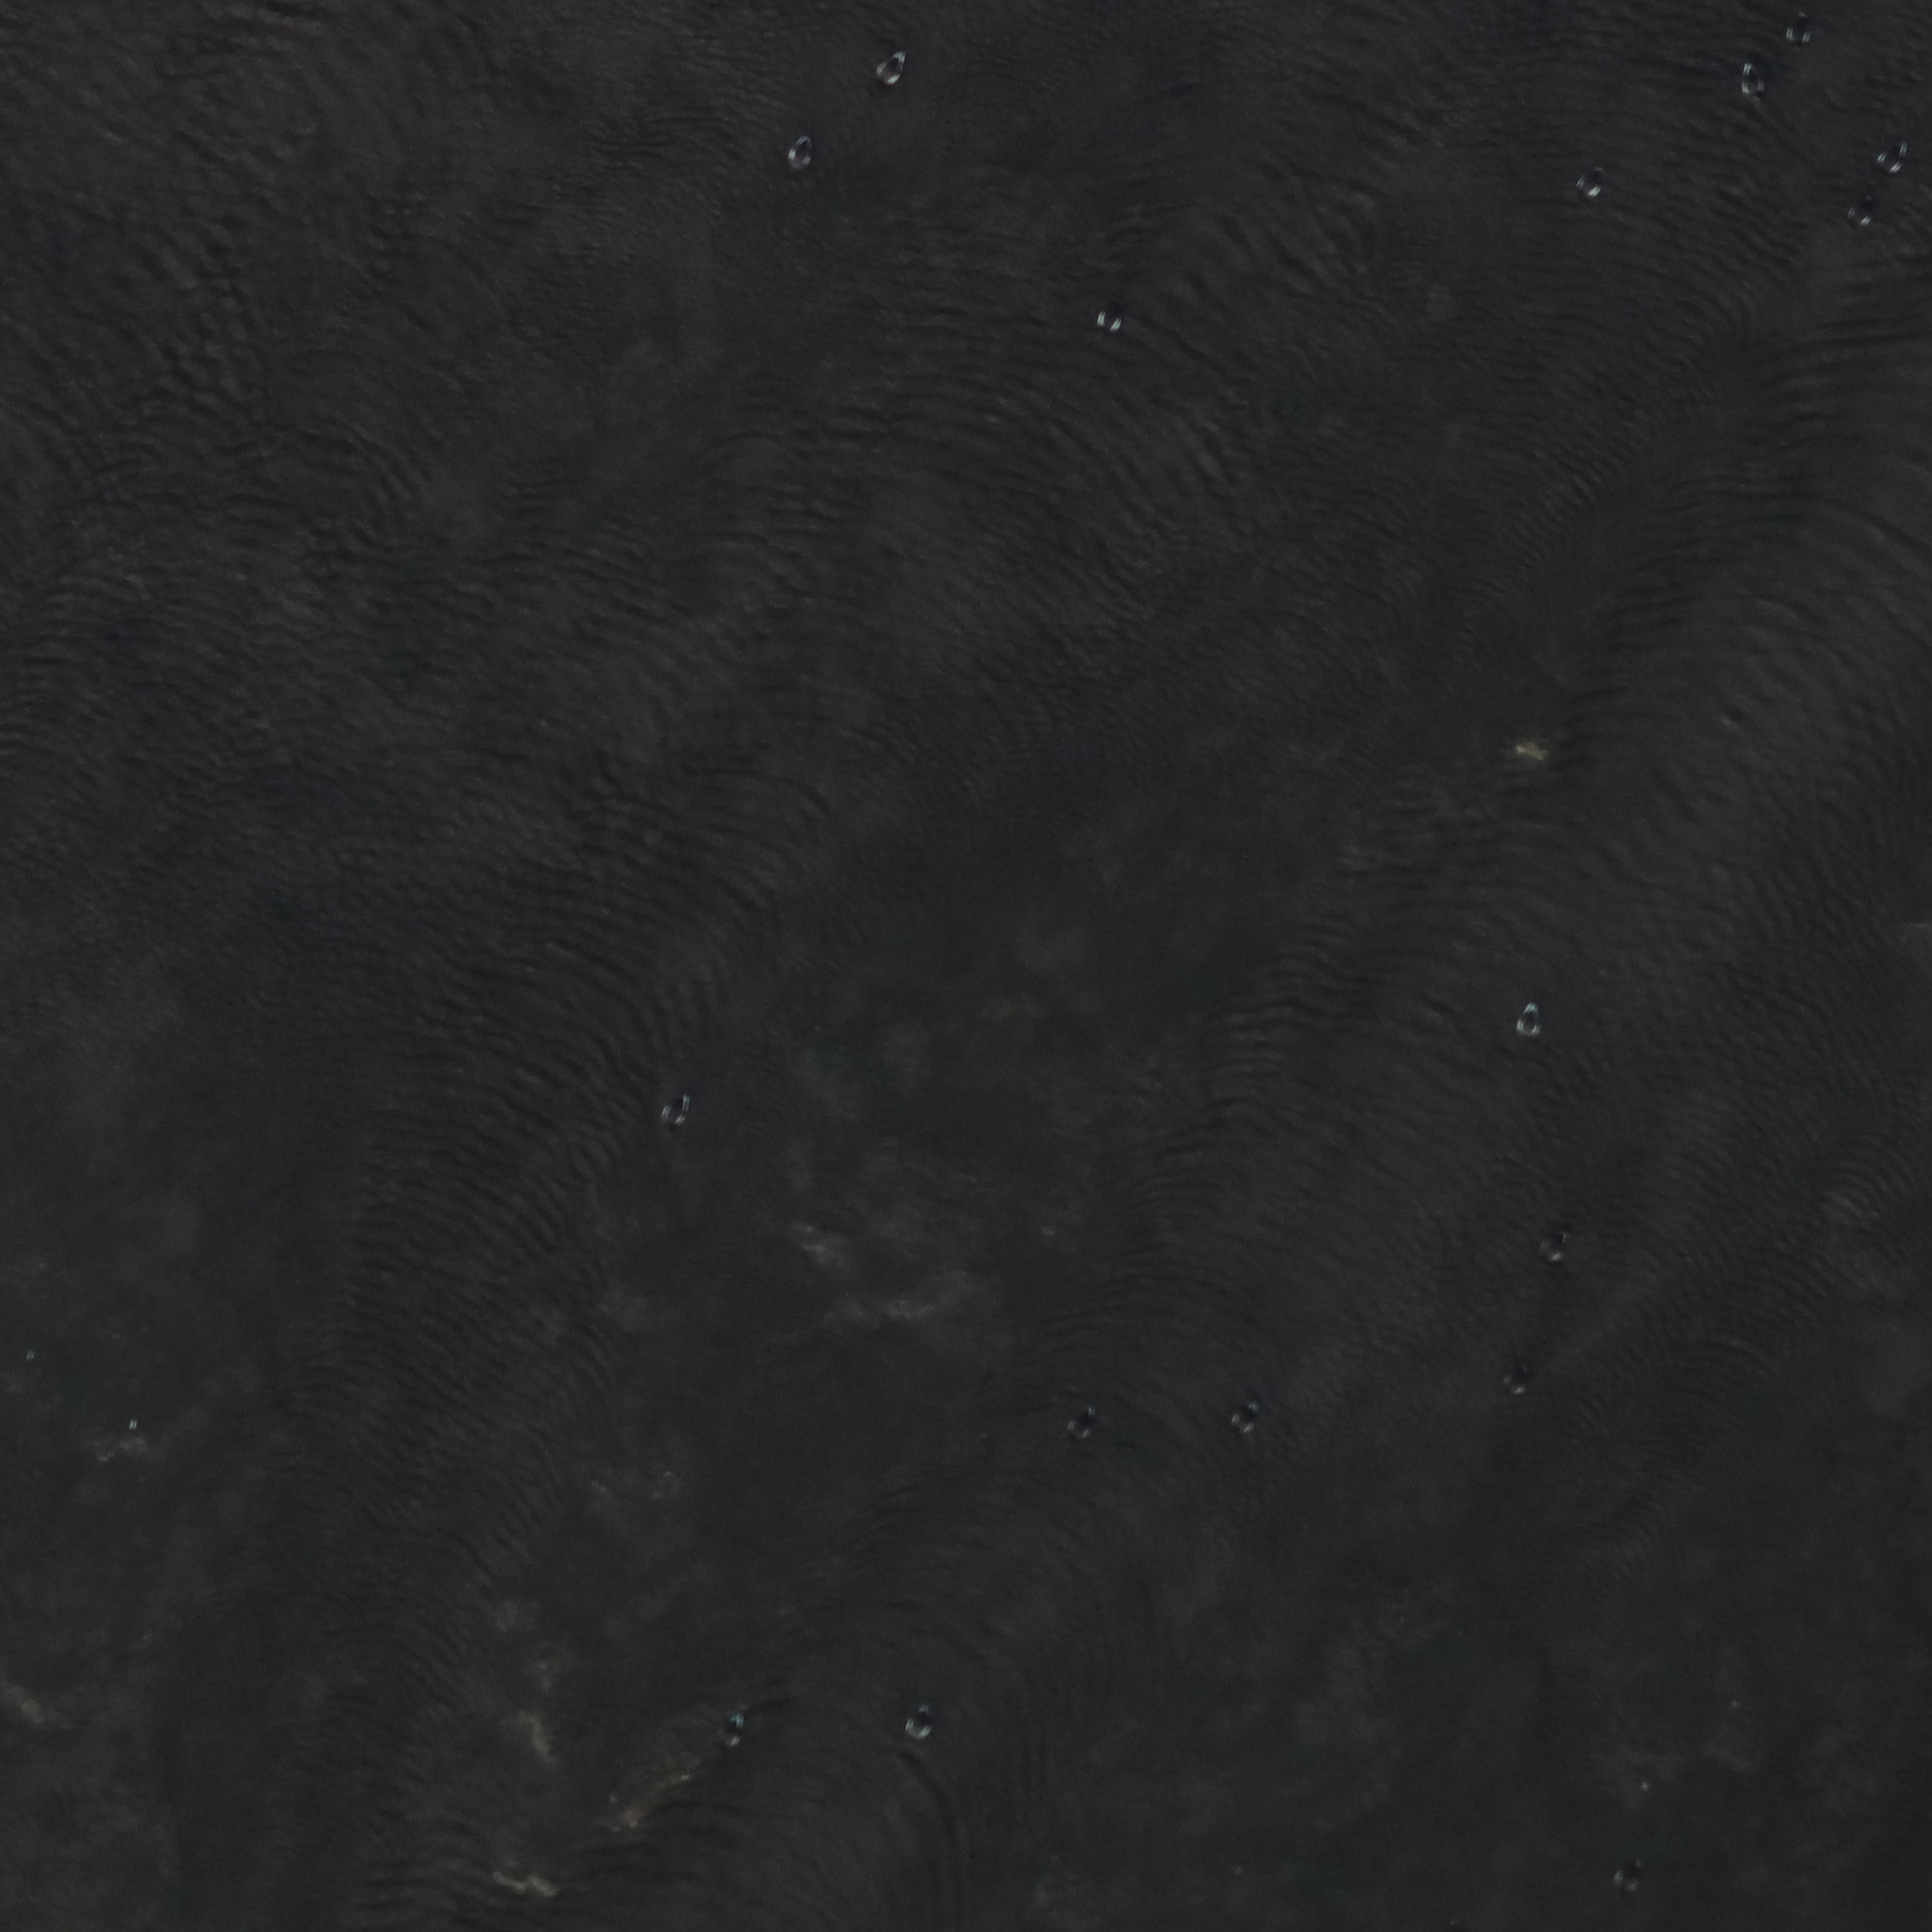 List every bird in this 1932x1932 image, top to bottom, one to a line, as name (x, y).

brant (1800, 35)
brant (890, 70)
brant (1752, 83)
brant (1892, 153)
brant (800, 154)
brant (1590, 183)
brant (1861, 214)
brant (1104, 321)
brant (1529, 1018)
brant (682, 1114)
brant (1554, 1251)
brant (1518, 1379)
brant (1245, 1417)
brant (1078, 1425)
brant (917, 1725)
brant (738, 1737)
brant (1623, 1886)